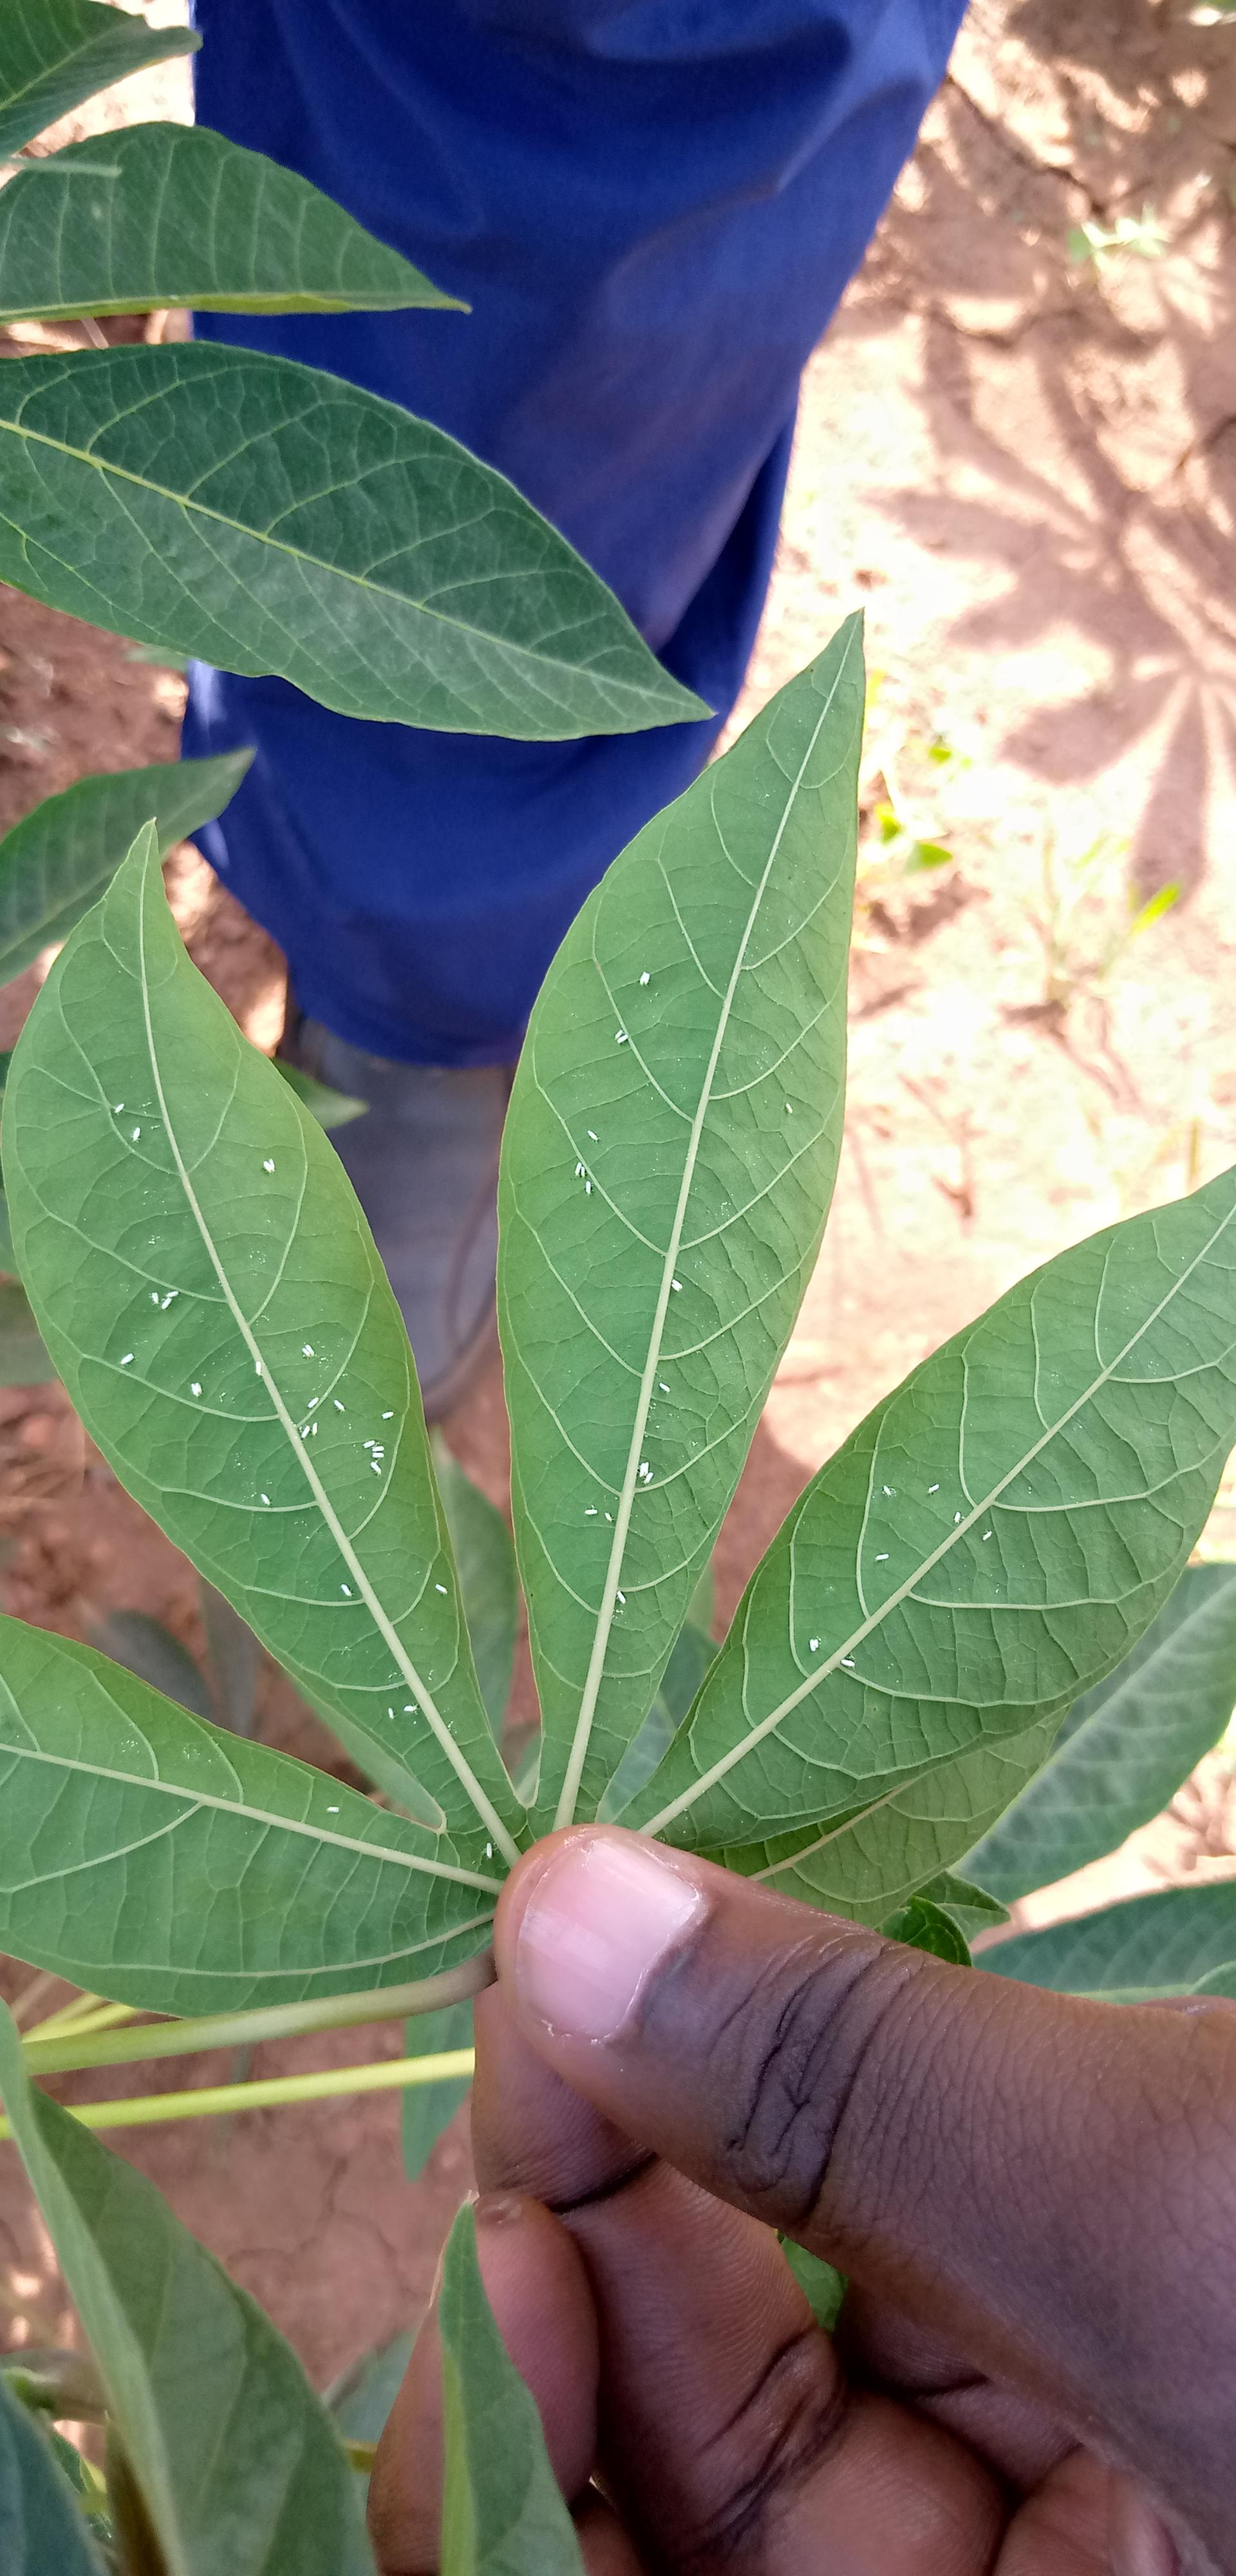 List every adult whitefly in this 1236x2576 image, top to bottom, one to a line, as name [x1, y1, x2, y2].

whitefly [639, 971, 646, 987]
whitefly [644, 972, 651, 985]
whitefly [615, 1028, 624, 1040]
whitefly [617, 1034, 629, 1045]
whitefly [114, 1101, 127, 1115]
whitefly [783, 1101, 795, 1116]
whitefly [131, 1124, 142, 1142]
whitefly [585, 1129, 600, 1143]
whitefly [268, 1158, 276, 1169]
whitefly [262, 1159, 272, 1173]
whitefly [574, 1161, 583, 1177]
whitefly [581, 1165, 588, 1179]
whitefly [585, 1180, 594, 1195]
whitefly [671, 1278, 684, 1291]
whitefly [671, 1283, 680, 1293]
whitefly [149, 1289, 161, 1307]
whitefly [164, 1289, 180, 1298]
whitefly [160, 1297, 173, 1311]
whitefly [304, 1344, 317, 1359]
whitefly [301, 1347, 312, 1358]
whitefly [119, 1351, 137, 1367]
whitefly [253, 1359, 266, 1377]
whitefly [657, 1381, 671, 1395]
whitefly [191, 1381, 198, 1399]
whitefly [196, 1381, 204, 1394]
whitefly [306, 1396, 320, 1410]
whitefly [332, 1396, 349, 1413]
whitefly [379, 1409, 397, 1421]
whitefly [312, 1420, 319, 1437]
whitefly [300, 1423, 312, 1439]
whitefly [362, 1439, 377, 1450]
whitefly [370, 1446, 388, 1452]
whitefly [370, 1452, 386, 1459]
whitefly [639, 1460, 644, 1479]
whitefly [369, 1461, 383, 1476]
whitefly [644, 1461, 650, 1475]
whitefly [643, 1472, 655, 1486]
whitefly [925, 1481, 941, 1495]
whitefly [882, 1483, 894, 1498]
whitefly [261, 1492, 272, 1506]
whitefly [582, 1507, 599, 1517]
whitefly [952, 1509, 960, 1525]
whitefly [604, 1511, 615, 1523]
whitefly [982, 1529, 993, 1542]
whitefly [874, 1551, 892, 1564]
whitefly [341, 1581, 353, 1598]
whitefly [433, 1582, 449, 1597]
whitefly [616, 1589, 629, 1606]
whitefly [807, 1636, 816, 1653]
whitefly [814, 1638, 820, 1649]
whitefly [838, 1656, 857, 1671]
whitefly [402, 1704, 420, 1714]
whitefly [387, 1705, 397, 1721]
whitefly [324, 1806, 342, 1814]
whitefly [483, 1841, 494, 1860]